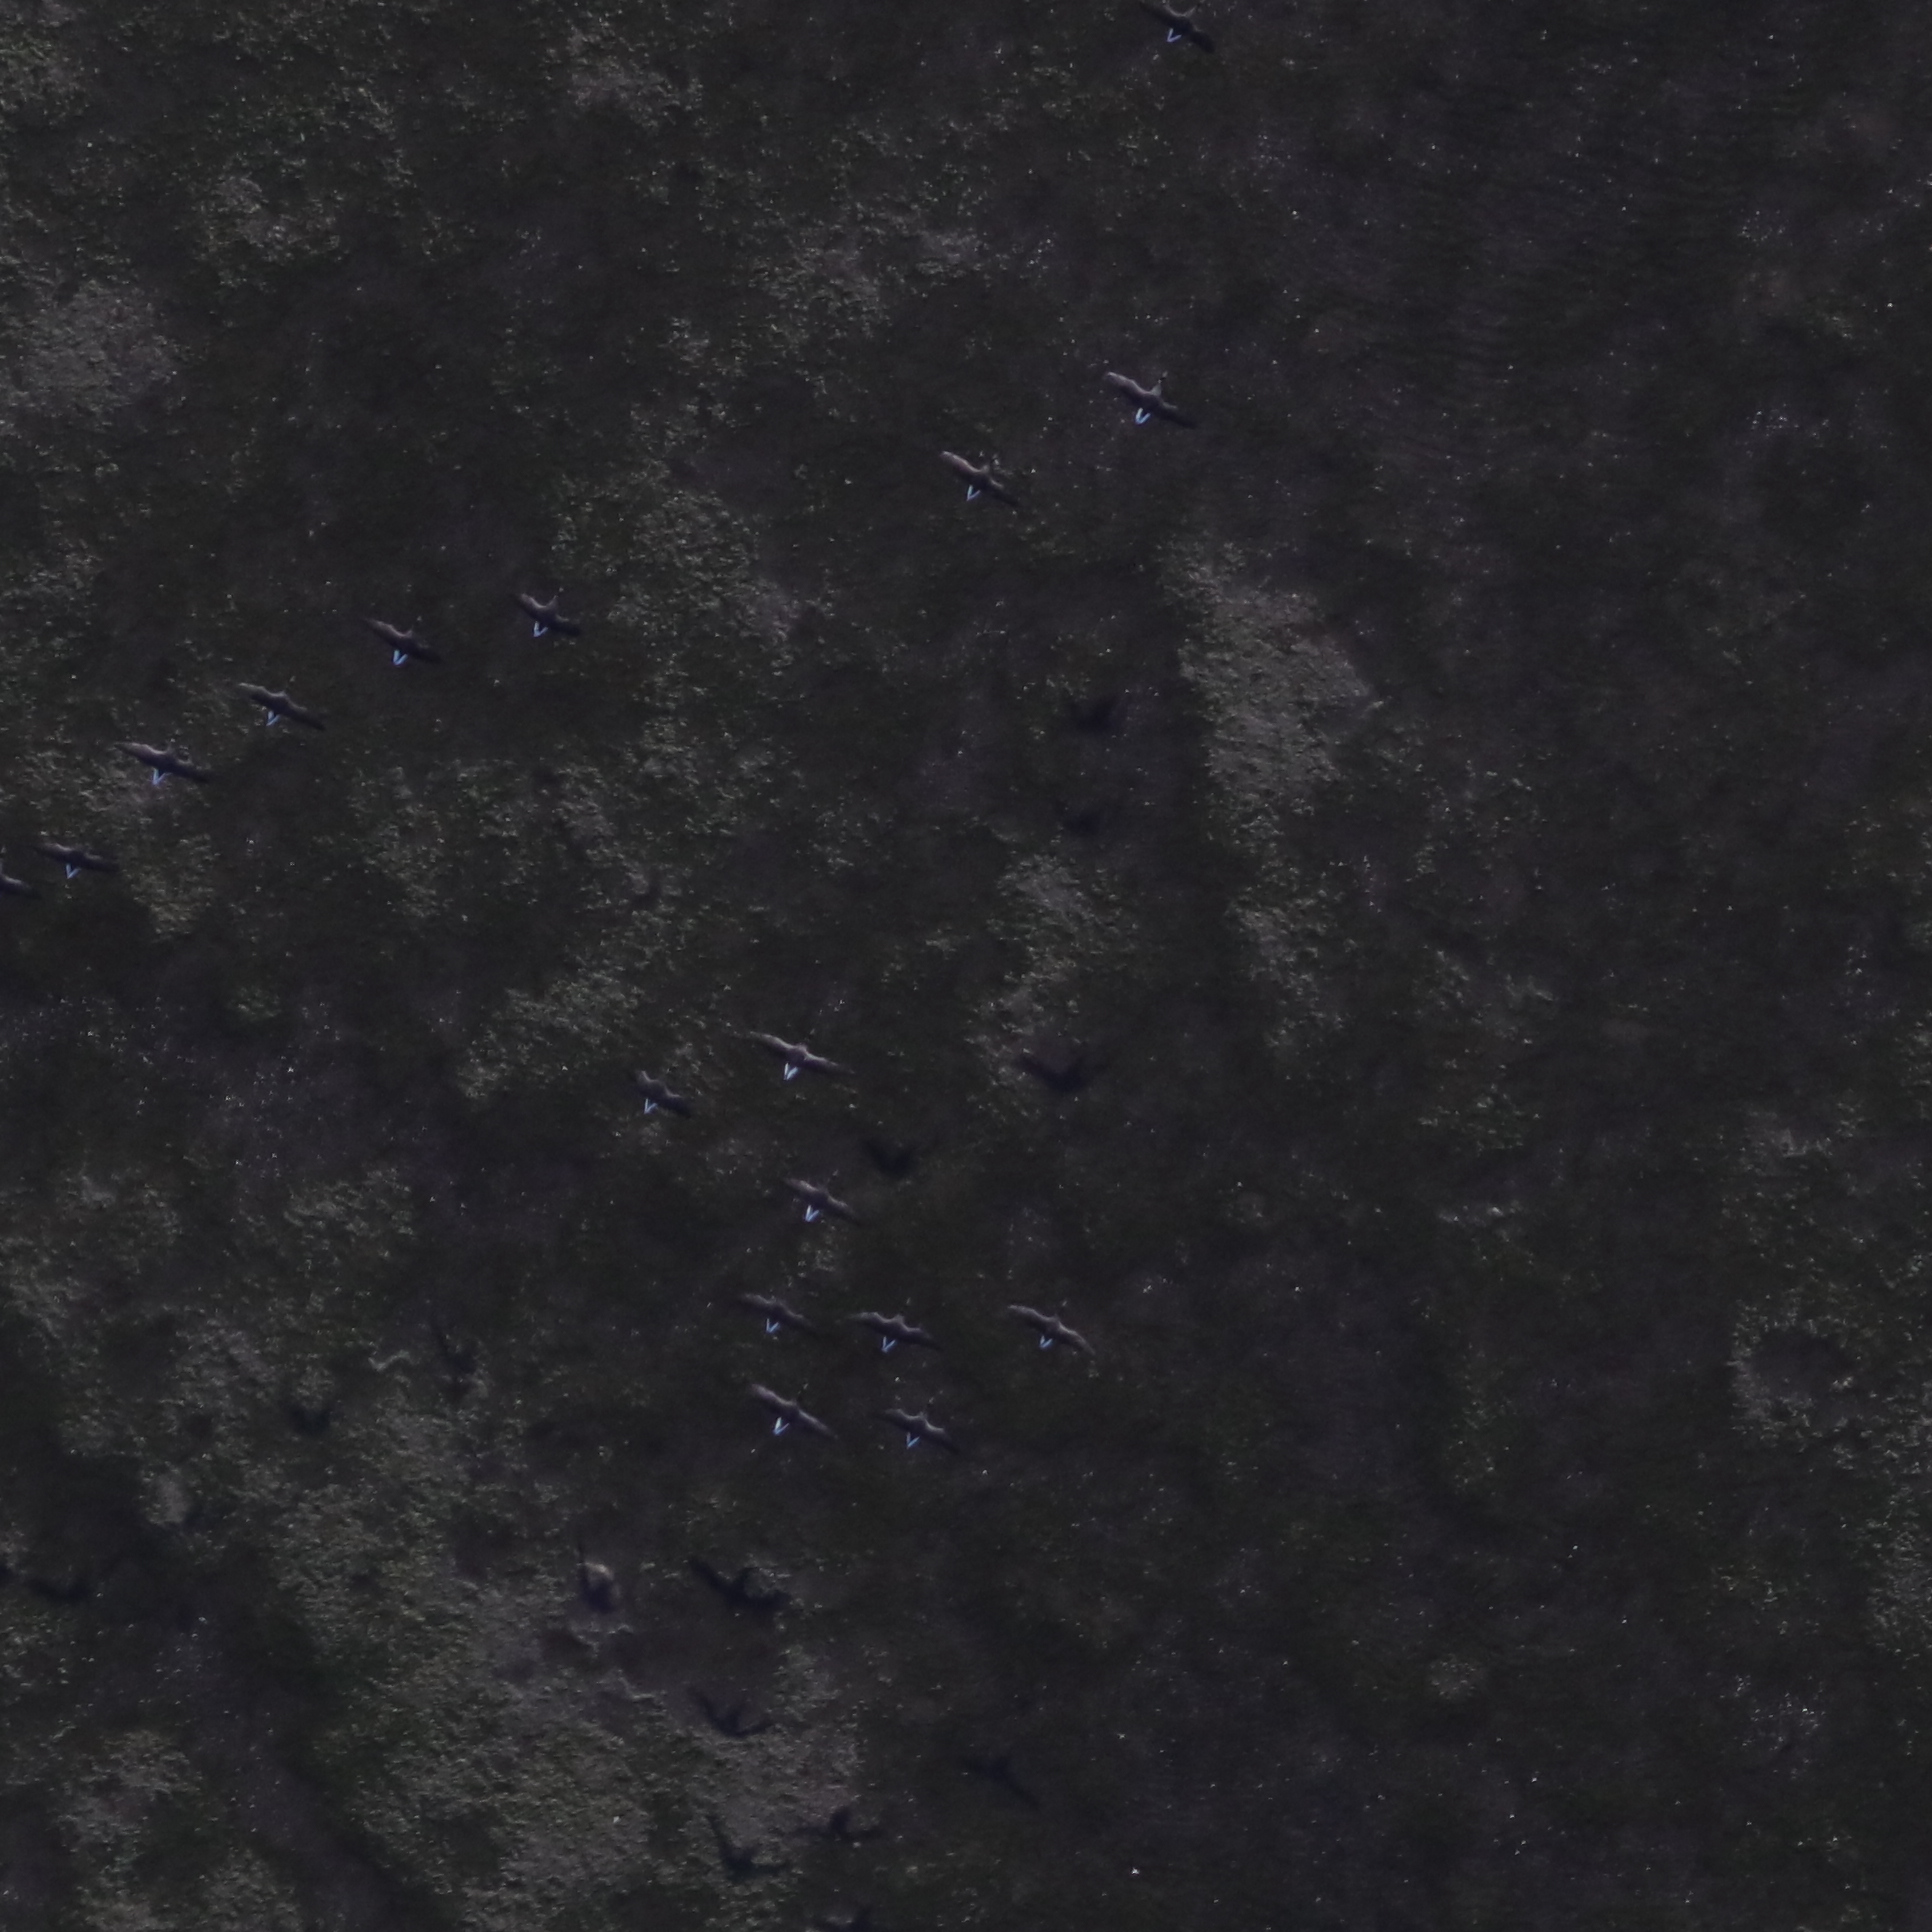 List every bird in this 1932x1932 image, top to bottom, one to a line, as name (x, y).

brant (1158, 400)
brant (977, 491)
brant (529, 618)
brant (395, 644)
brant (293, 702)
brant (163, 765)
brant (90, 846)
brant (2, 886)
brant (800, 1065)
brant (656, 1093)
brant (815, 1205)
brant (1049, 1325)
brant (765, 1326)
brant (889, 1327)
brant (793, 1425)
brant (924, 1430)